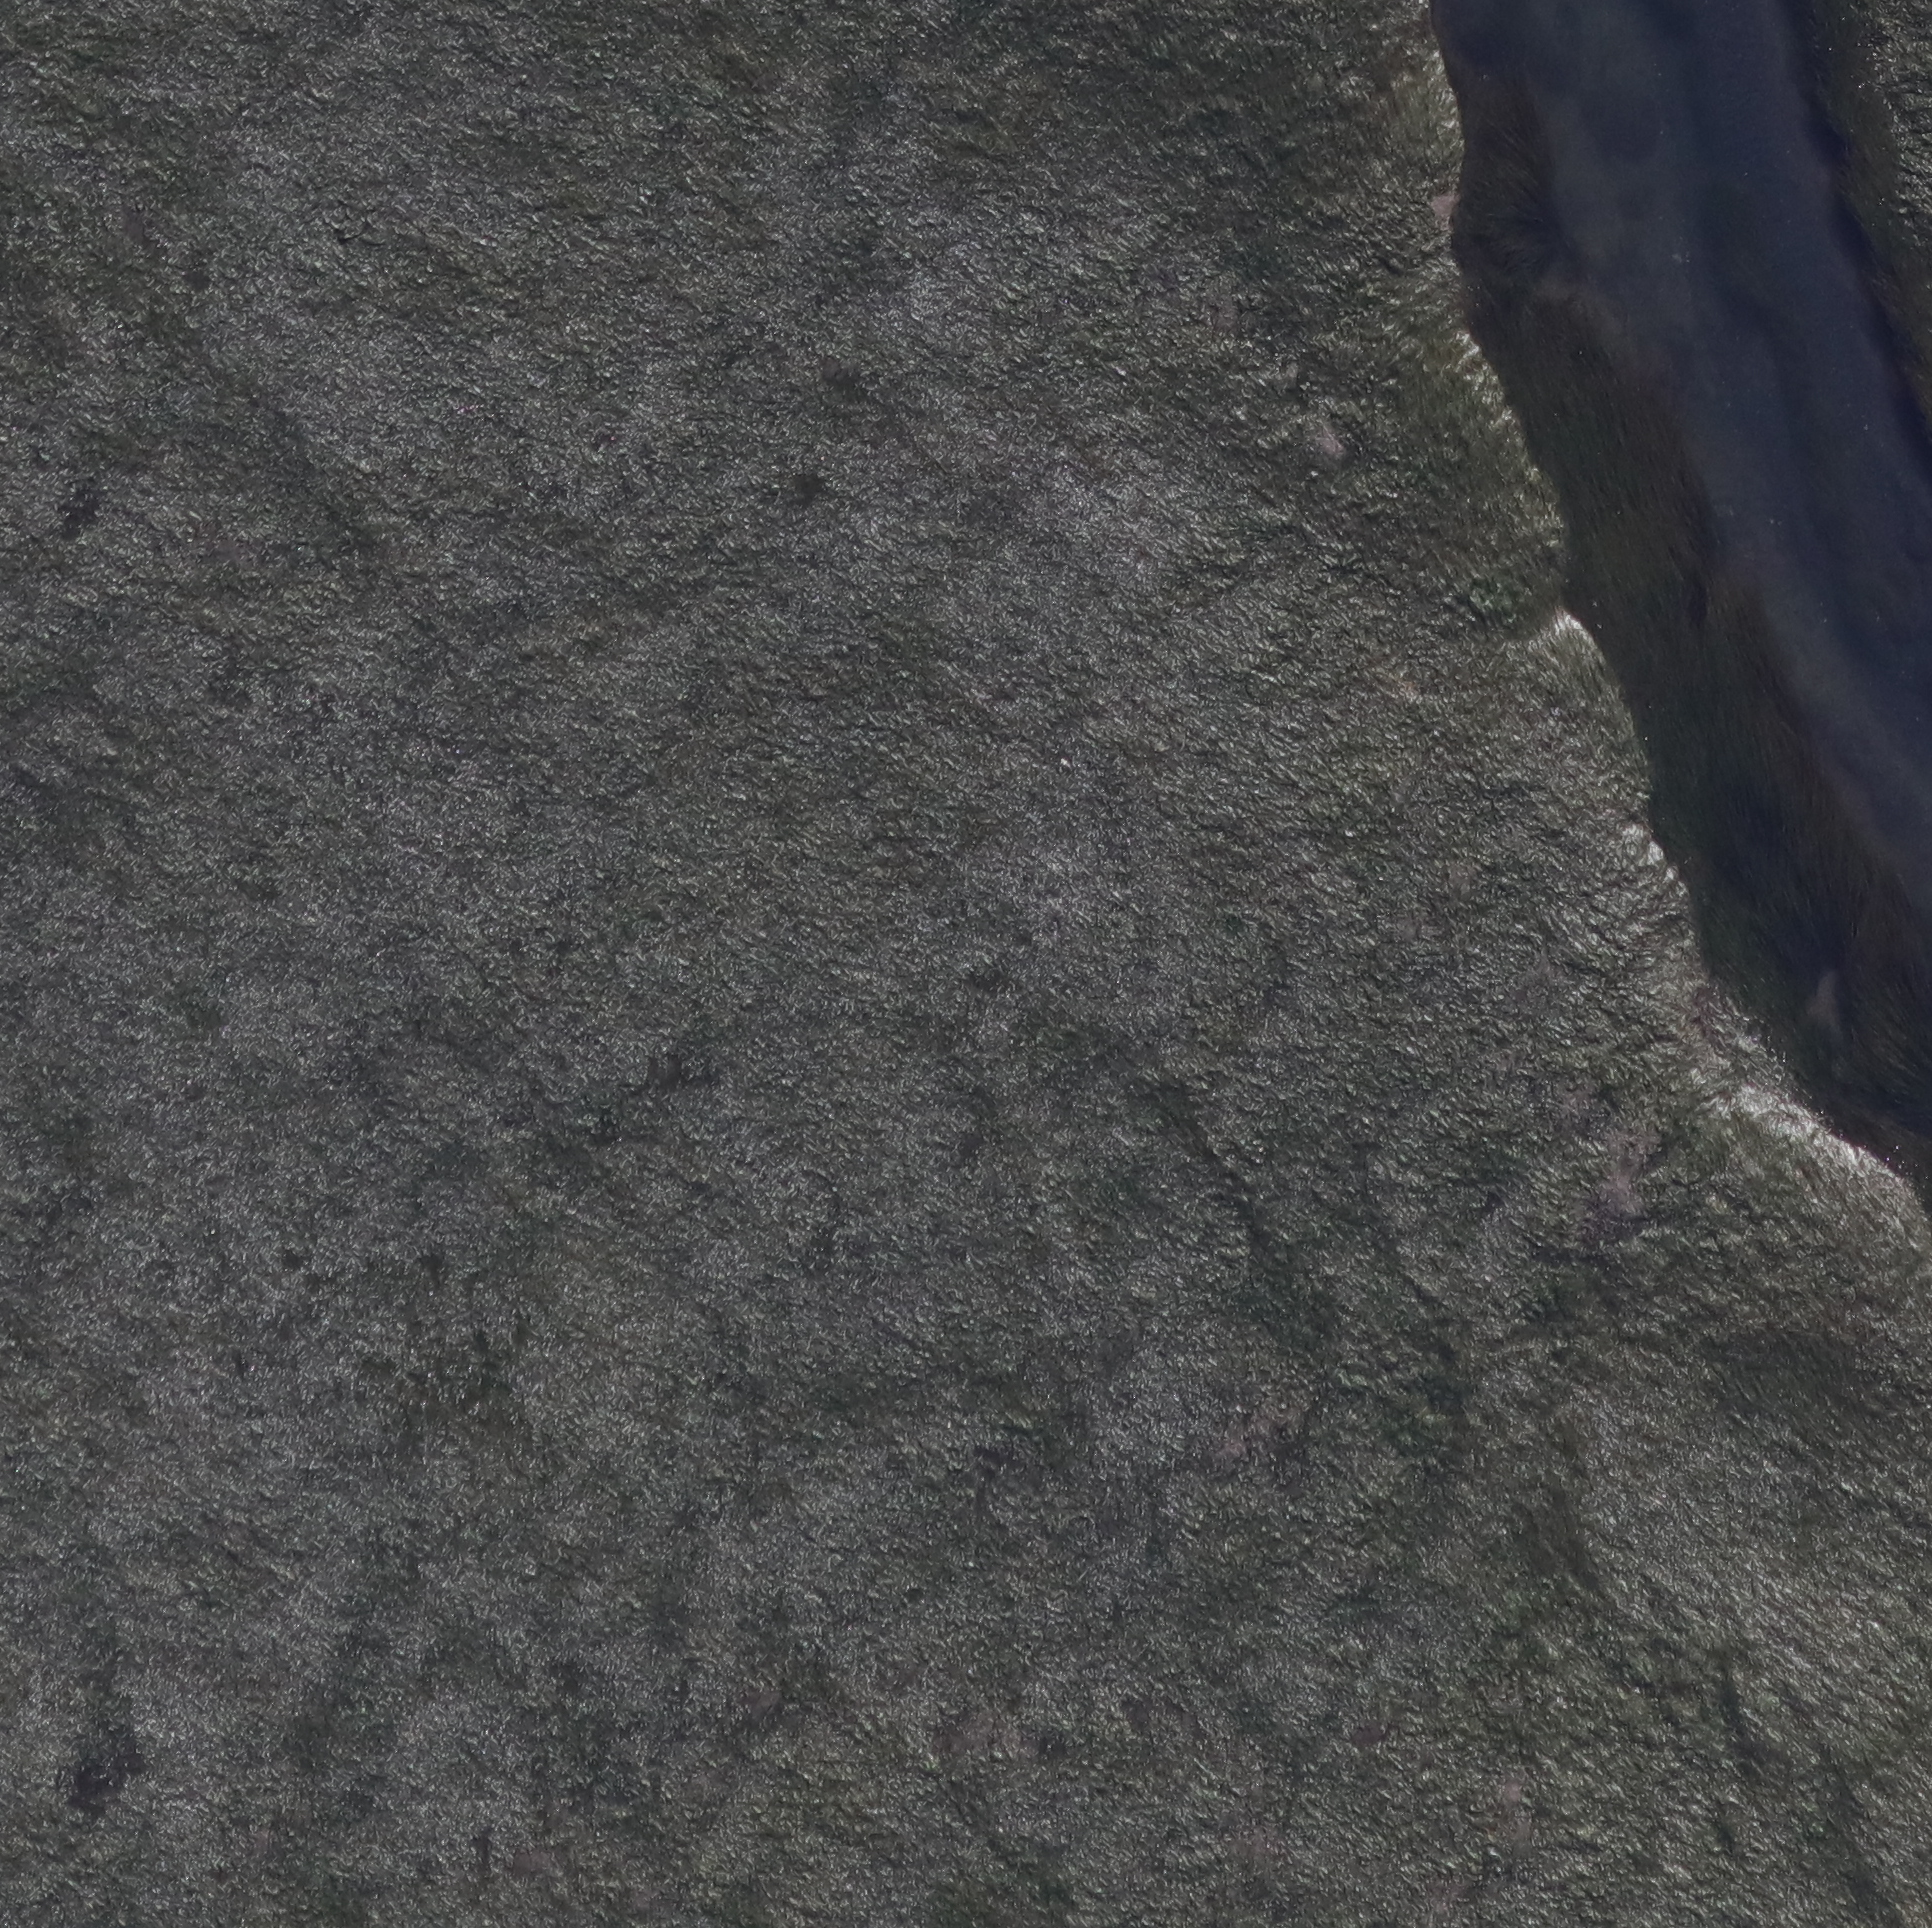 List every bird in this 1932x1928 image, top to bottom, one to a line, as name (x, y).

None